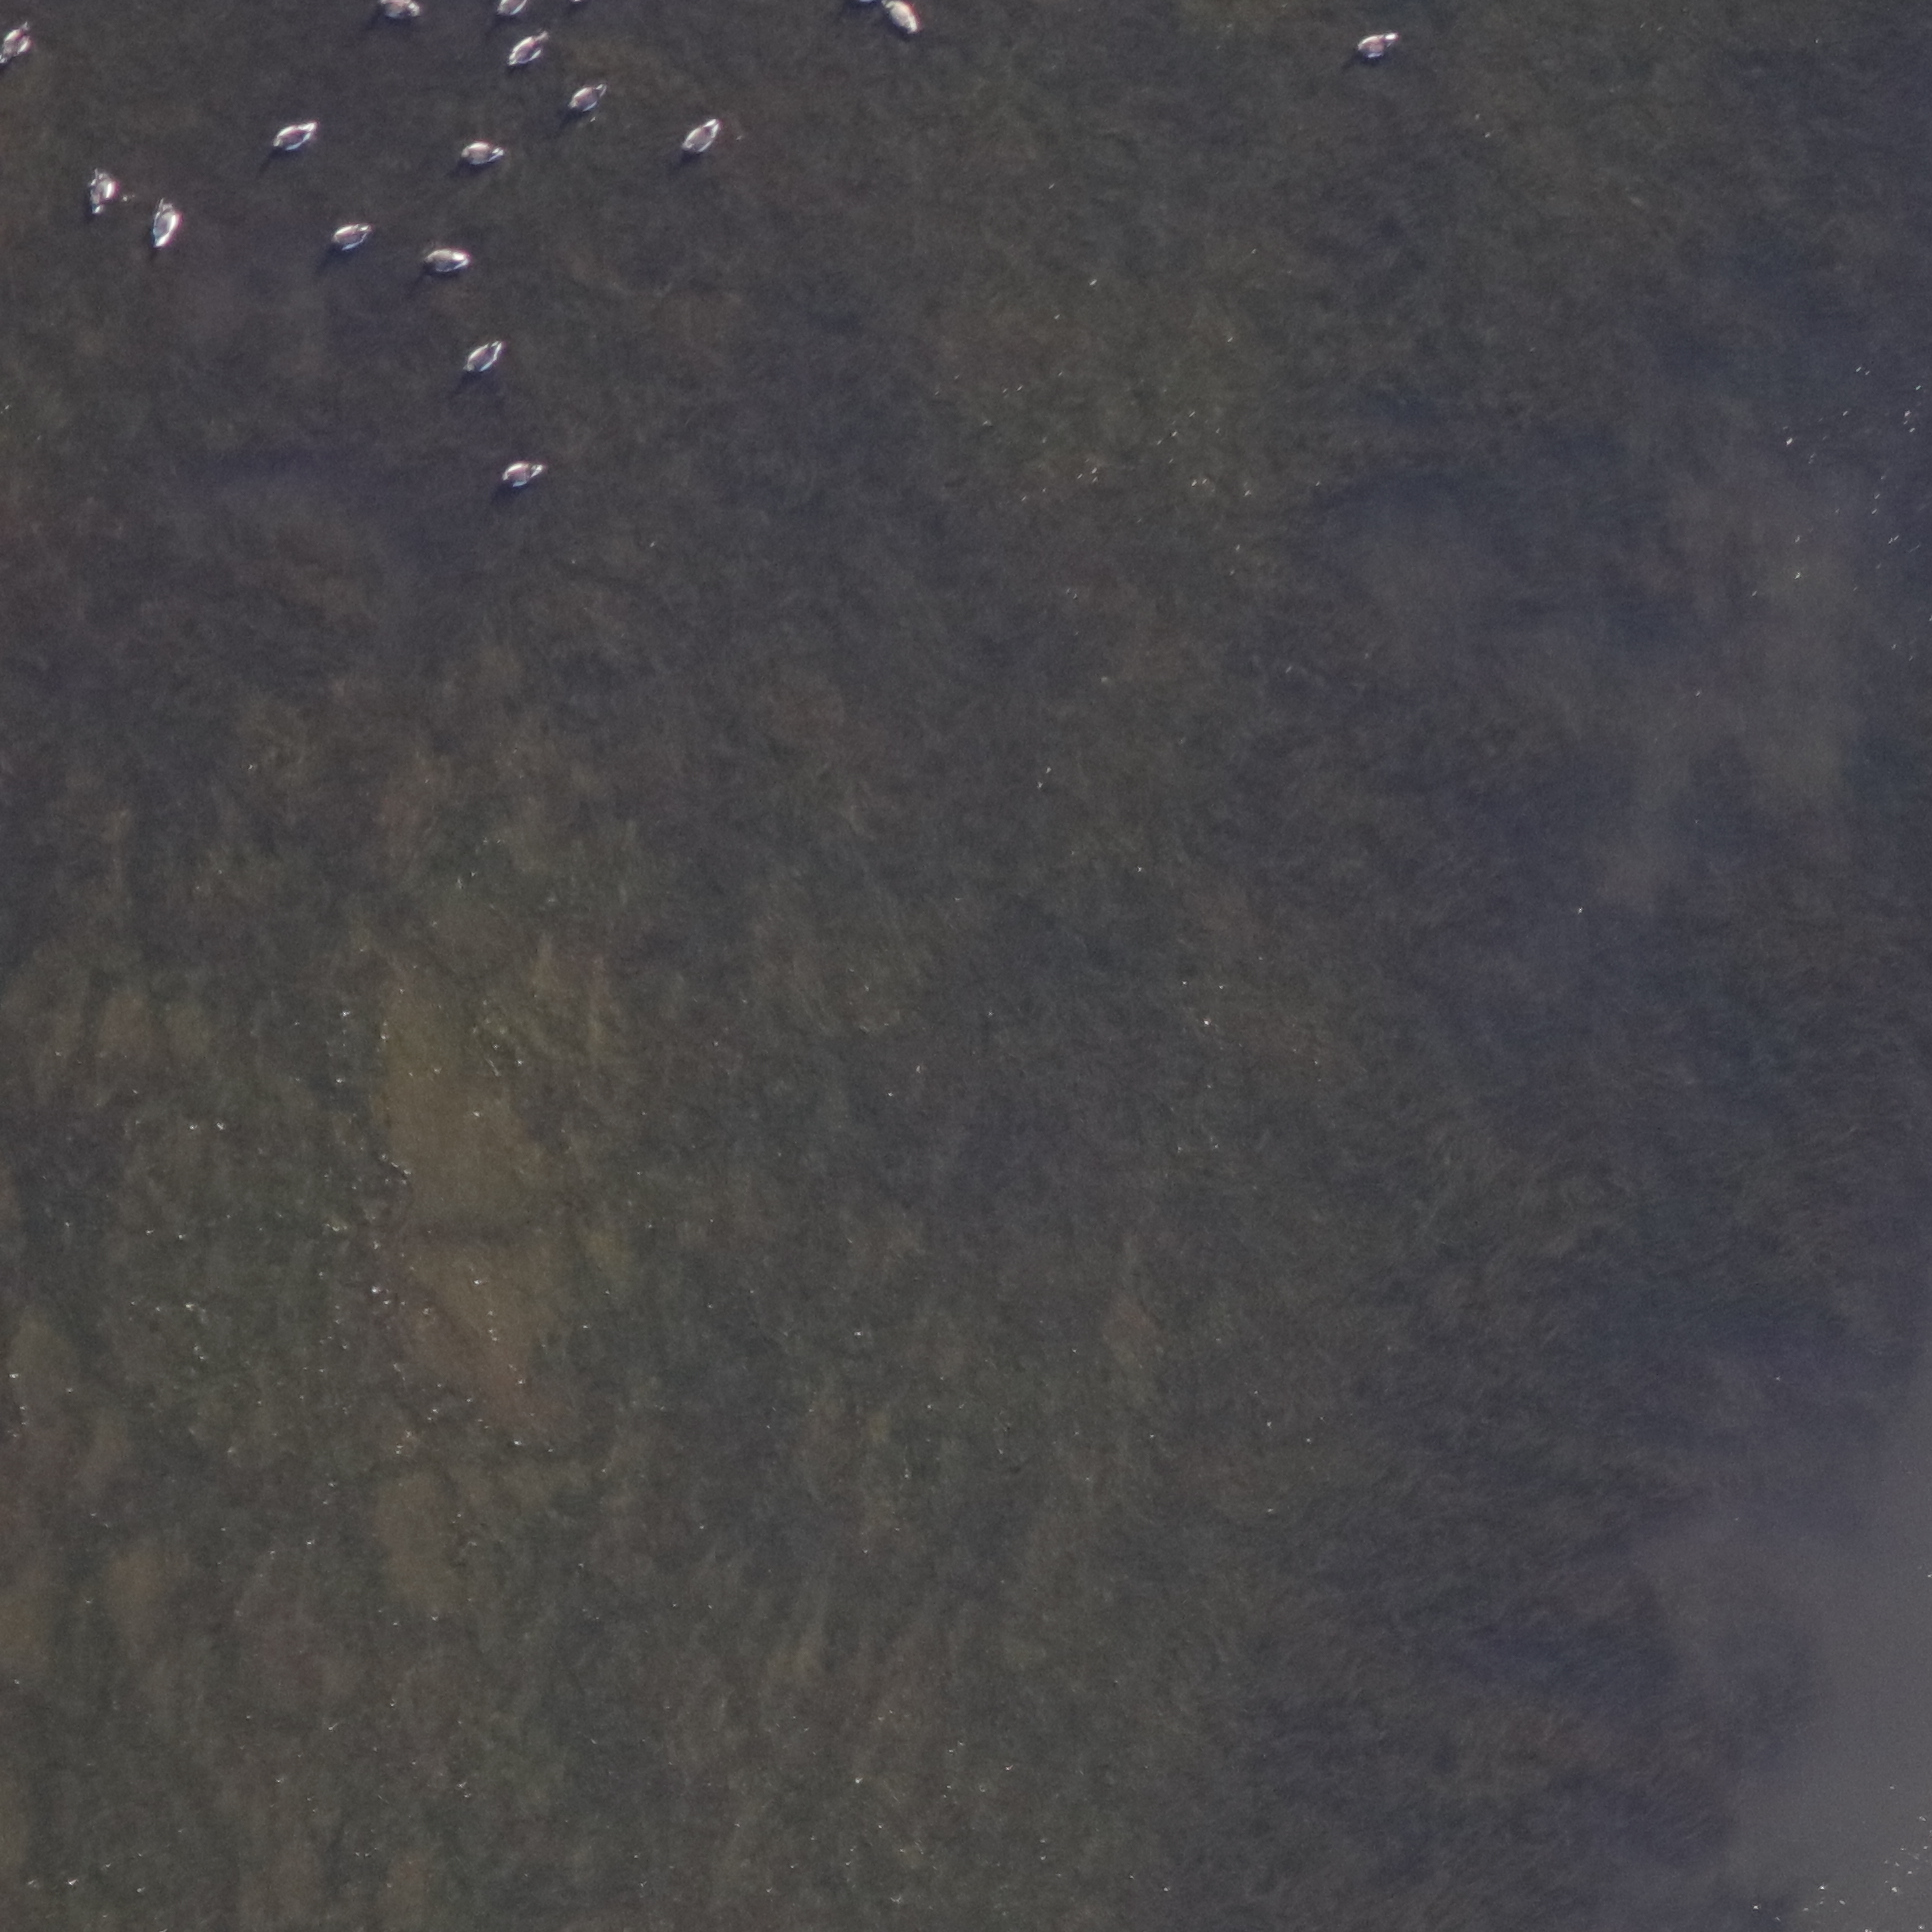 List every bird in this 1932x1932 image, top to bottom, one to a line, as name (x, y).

brant (515, 2)
brant (397, 6)
brant (902, 18)
brant (12, 43)
brant (1375, 45)
brant (526, 51)
brant (586, 99)
brant (293, 136)
brant (701, 139)
brant (482, 154)
brant (102, 193)
brant (166, 225)
brant (350, 237)
brant (446, 260)
brant (483, 357)
brant (521, 473)